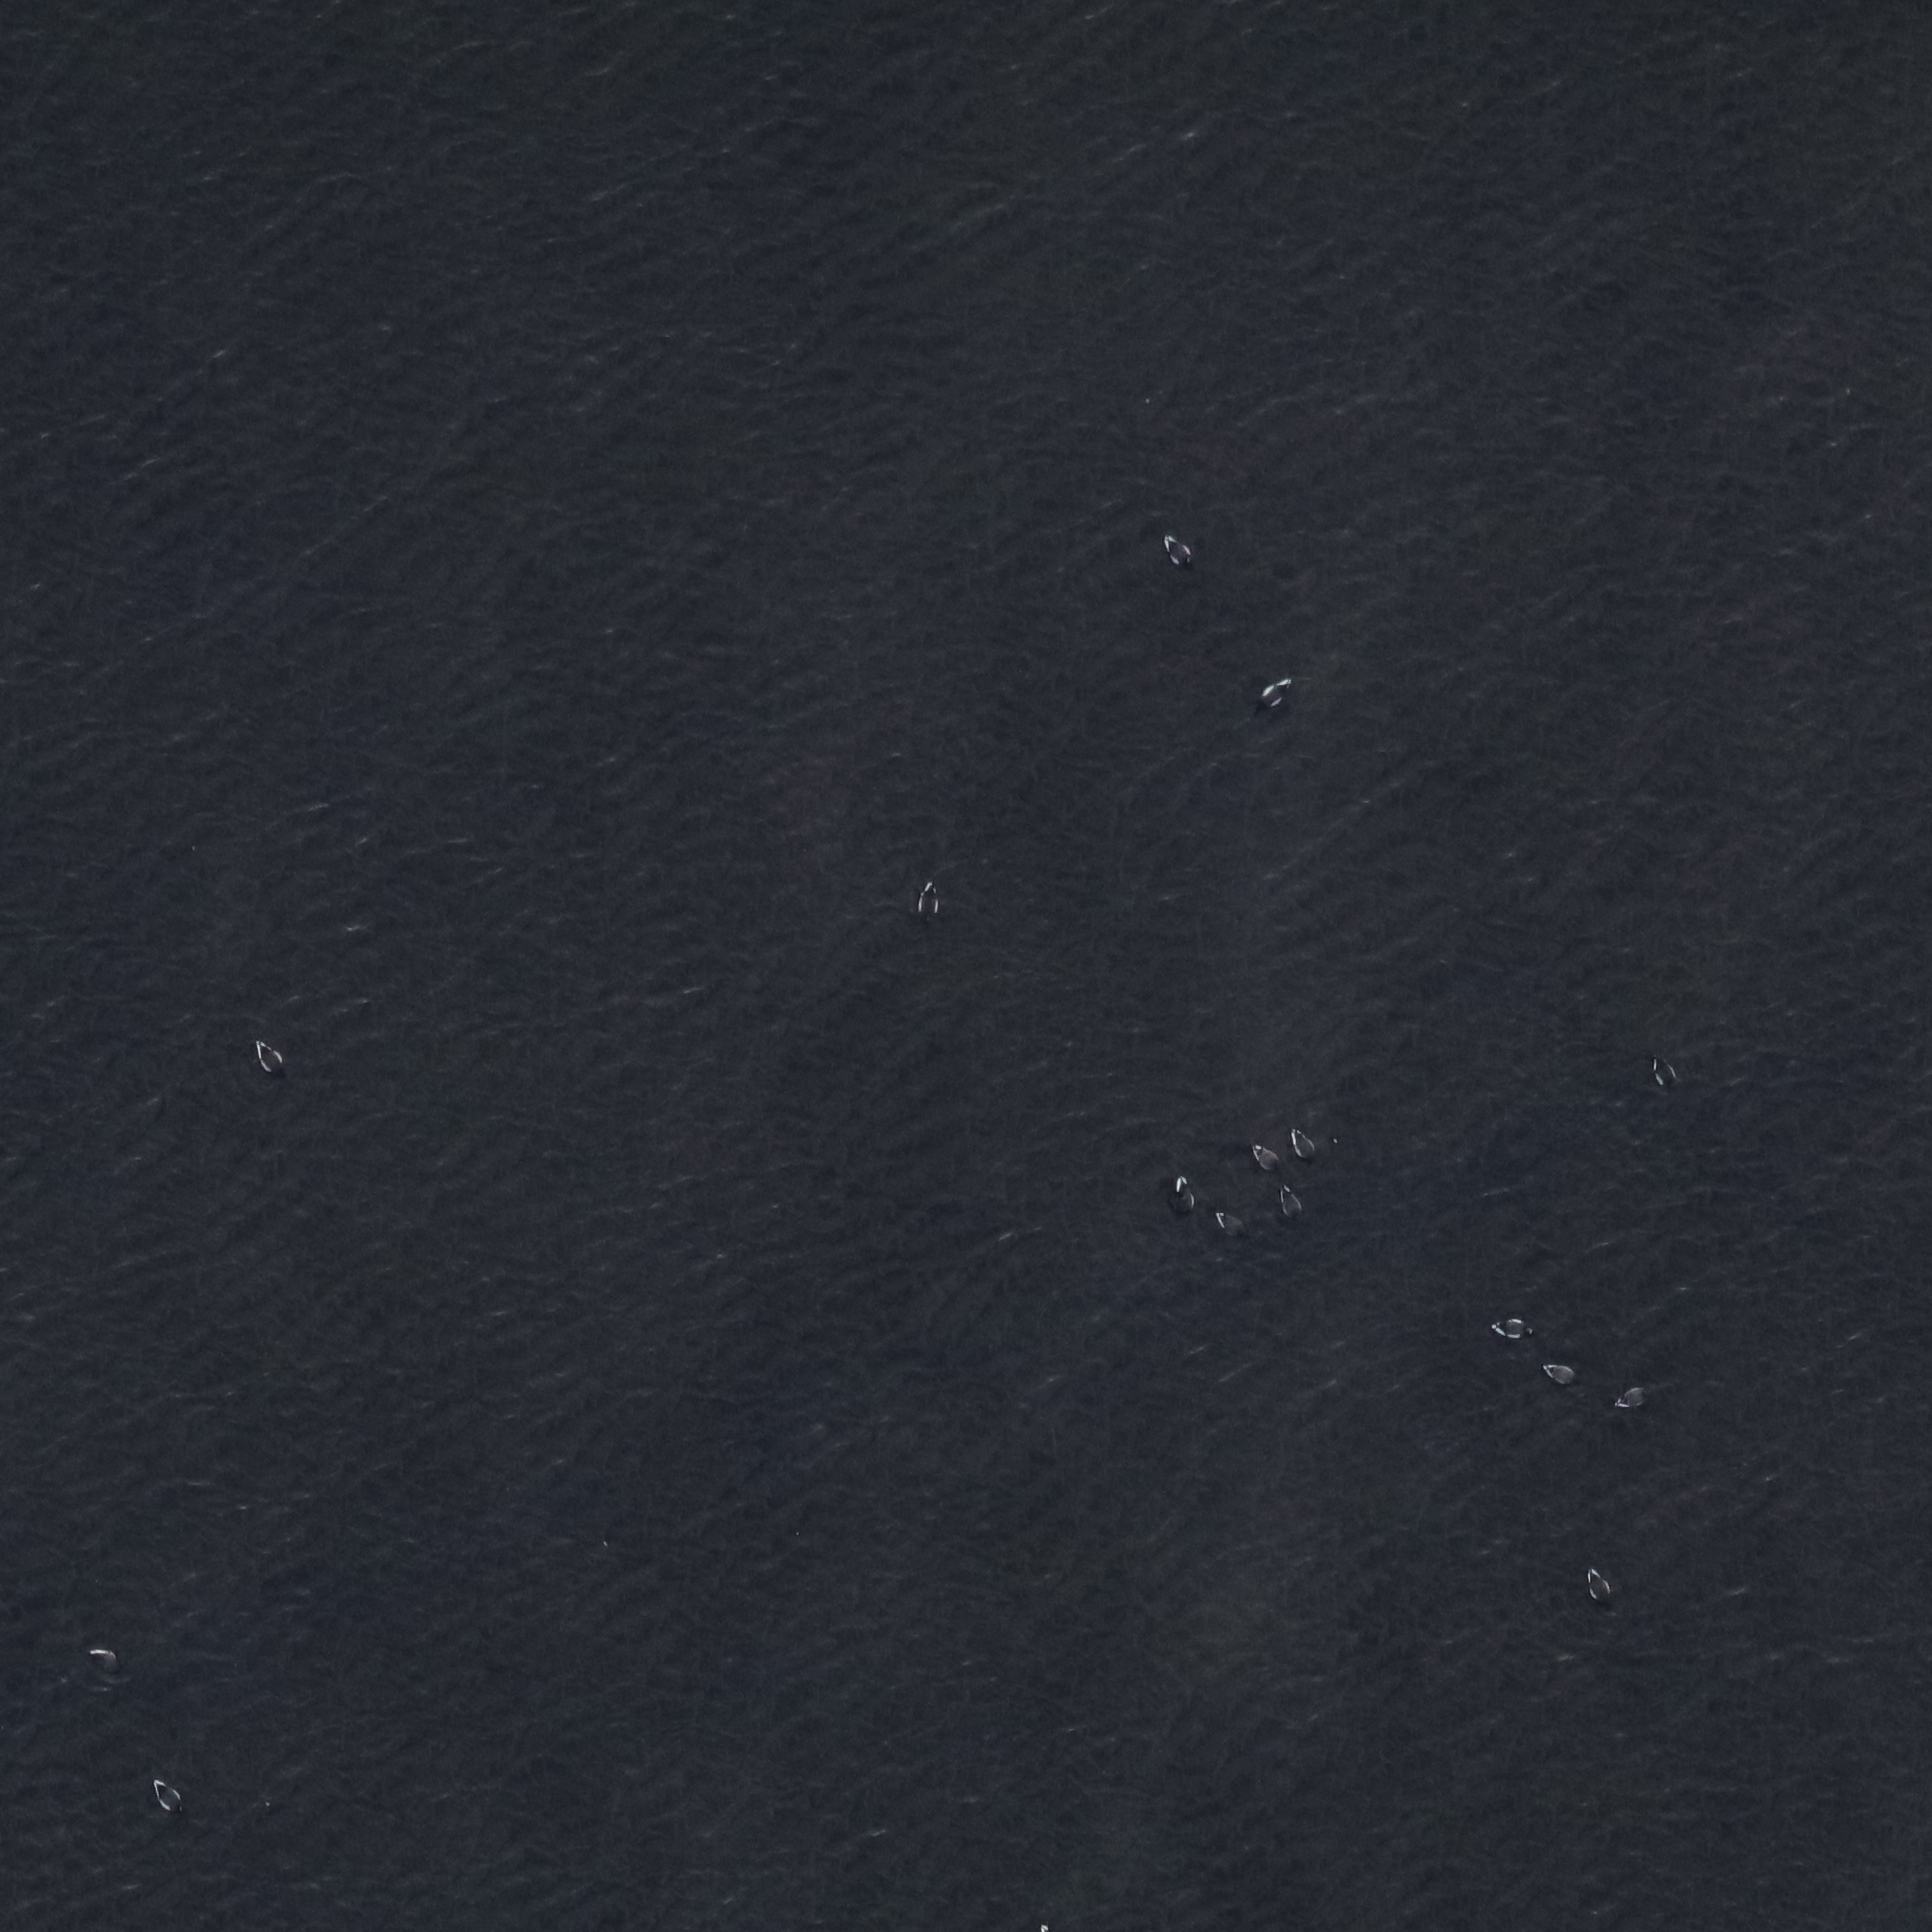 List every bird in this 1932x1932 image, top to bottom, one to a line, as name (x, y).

brant (1177, 552)
brant (1273, 696)
brant (928, 902)
brant (272, 1061)
brant (1662, 1073)
brant (1305, 1147)
brant (1266, 1159)
brant (1184, 1198)
brant (1291, 1201)
brant (1233, 1225)
brant (1513, 1327)
brant (1562, 1373)
brant (1633, 1399)
brant (1601, 1587)
brant (106, 1660)
brant (169, 1795)